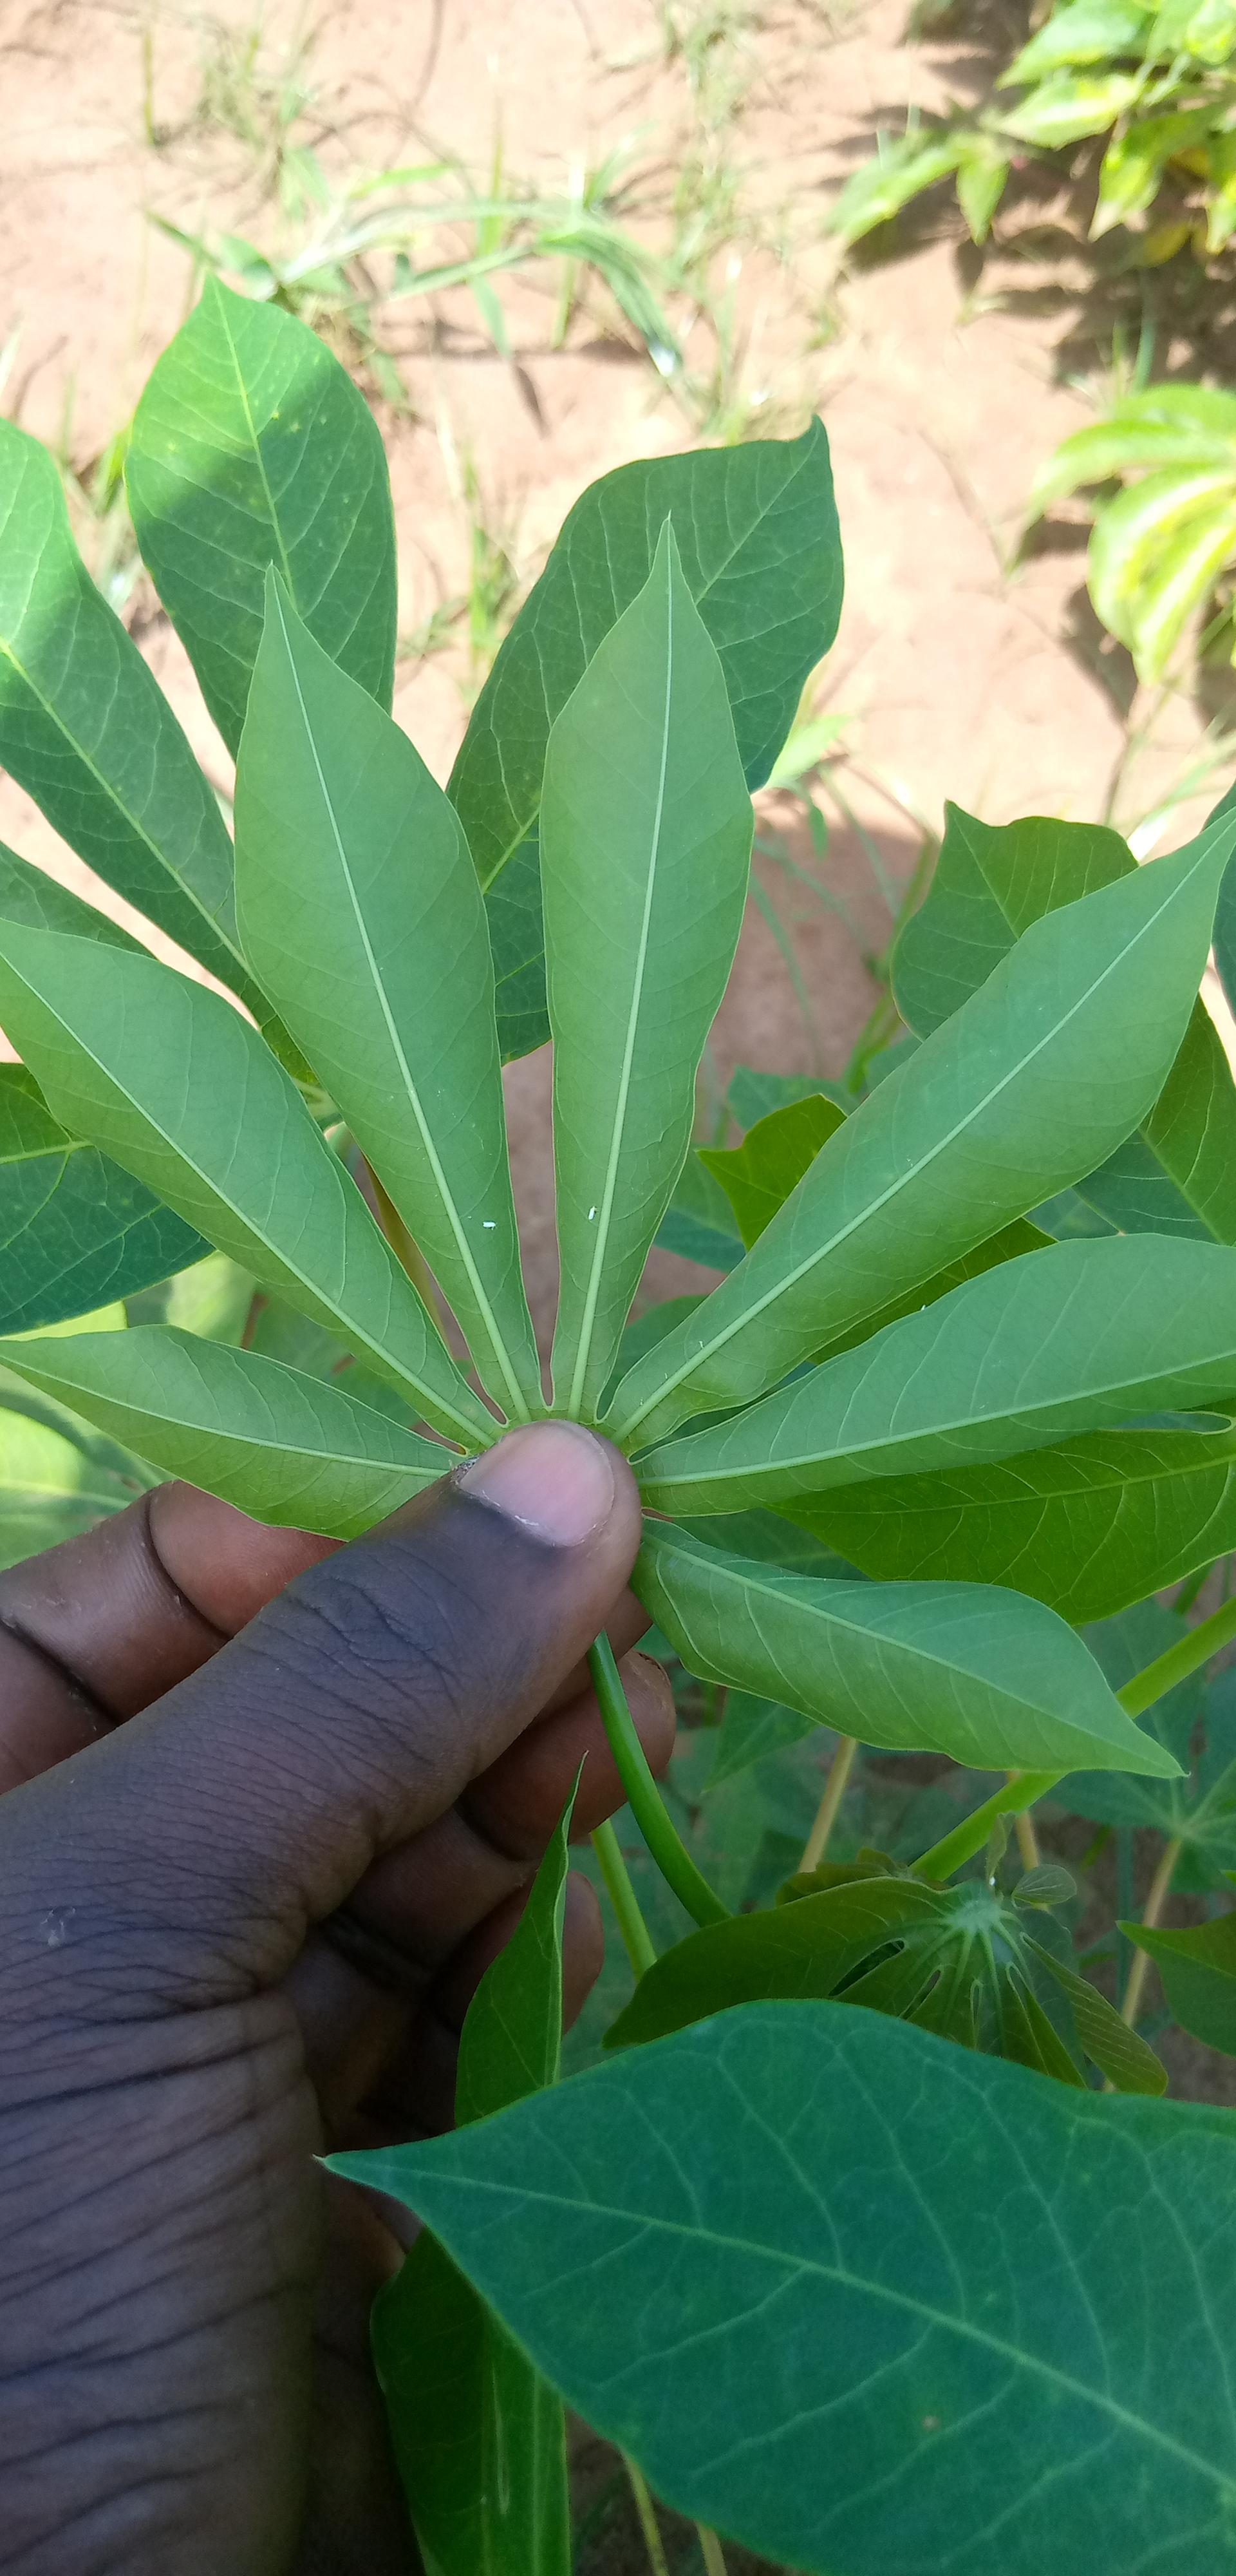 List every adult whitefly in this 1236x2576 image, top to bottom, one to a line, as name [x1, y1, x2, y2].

whitefly [585, 1204, 599, 1223]
whitefly [480, 1218, 497, 1231]